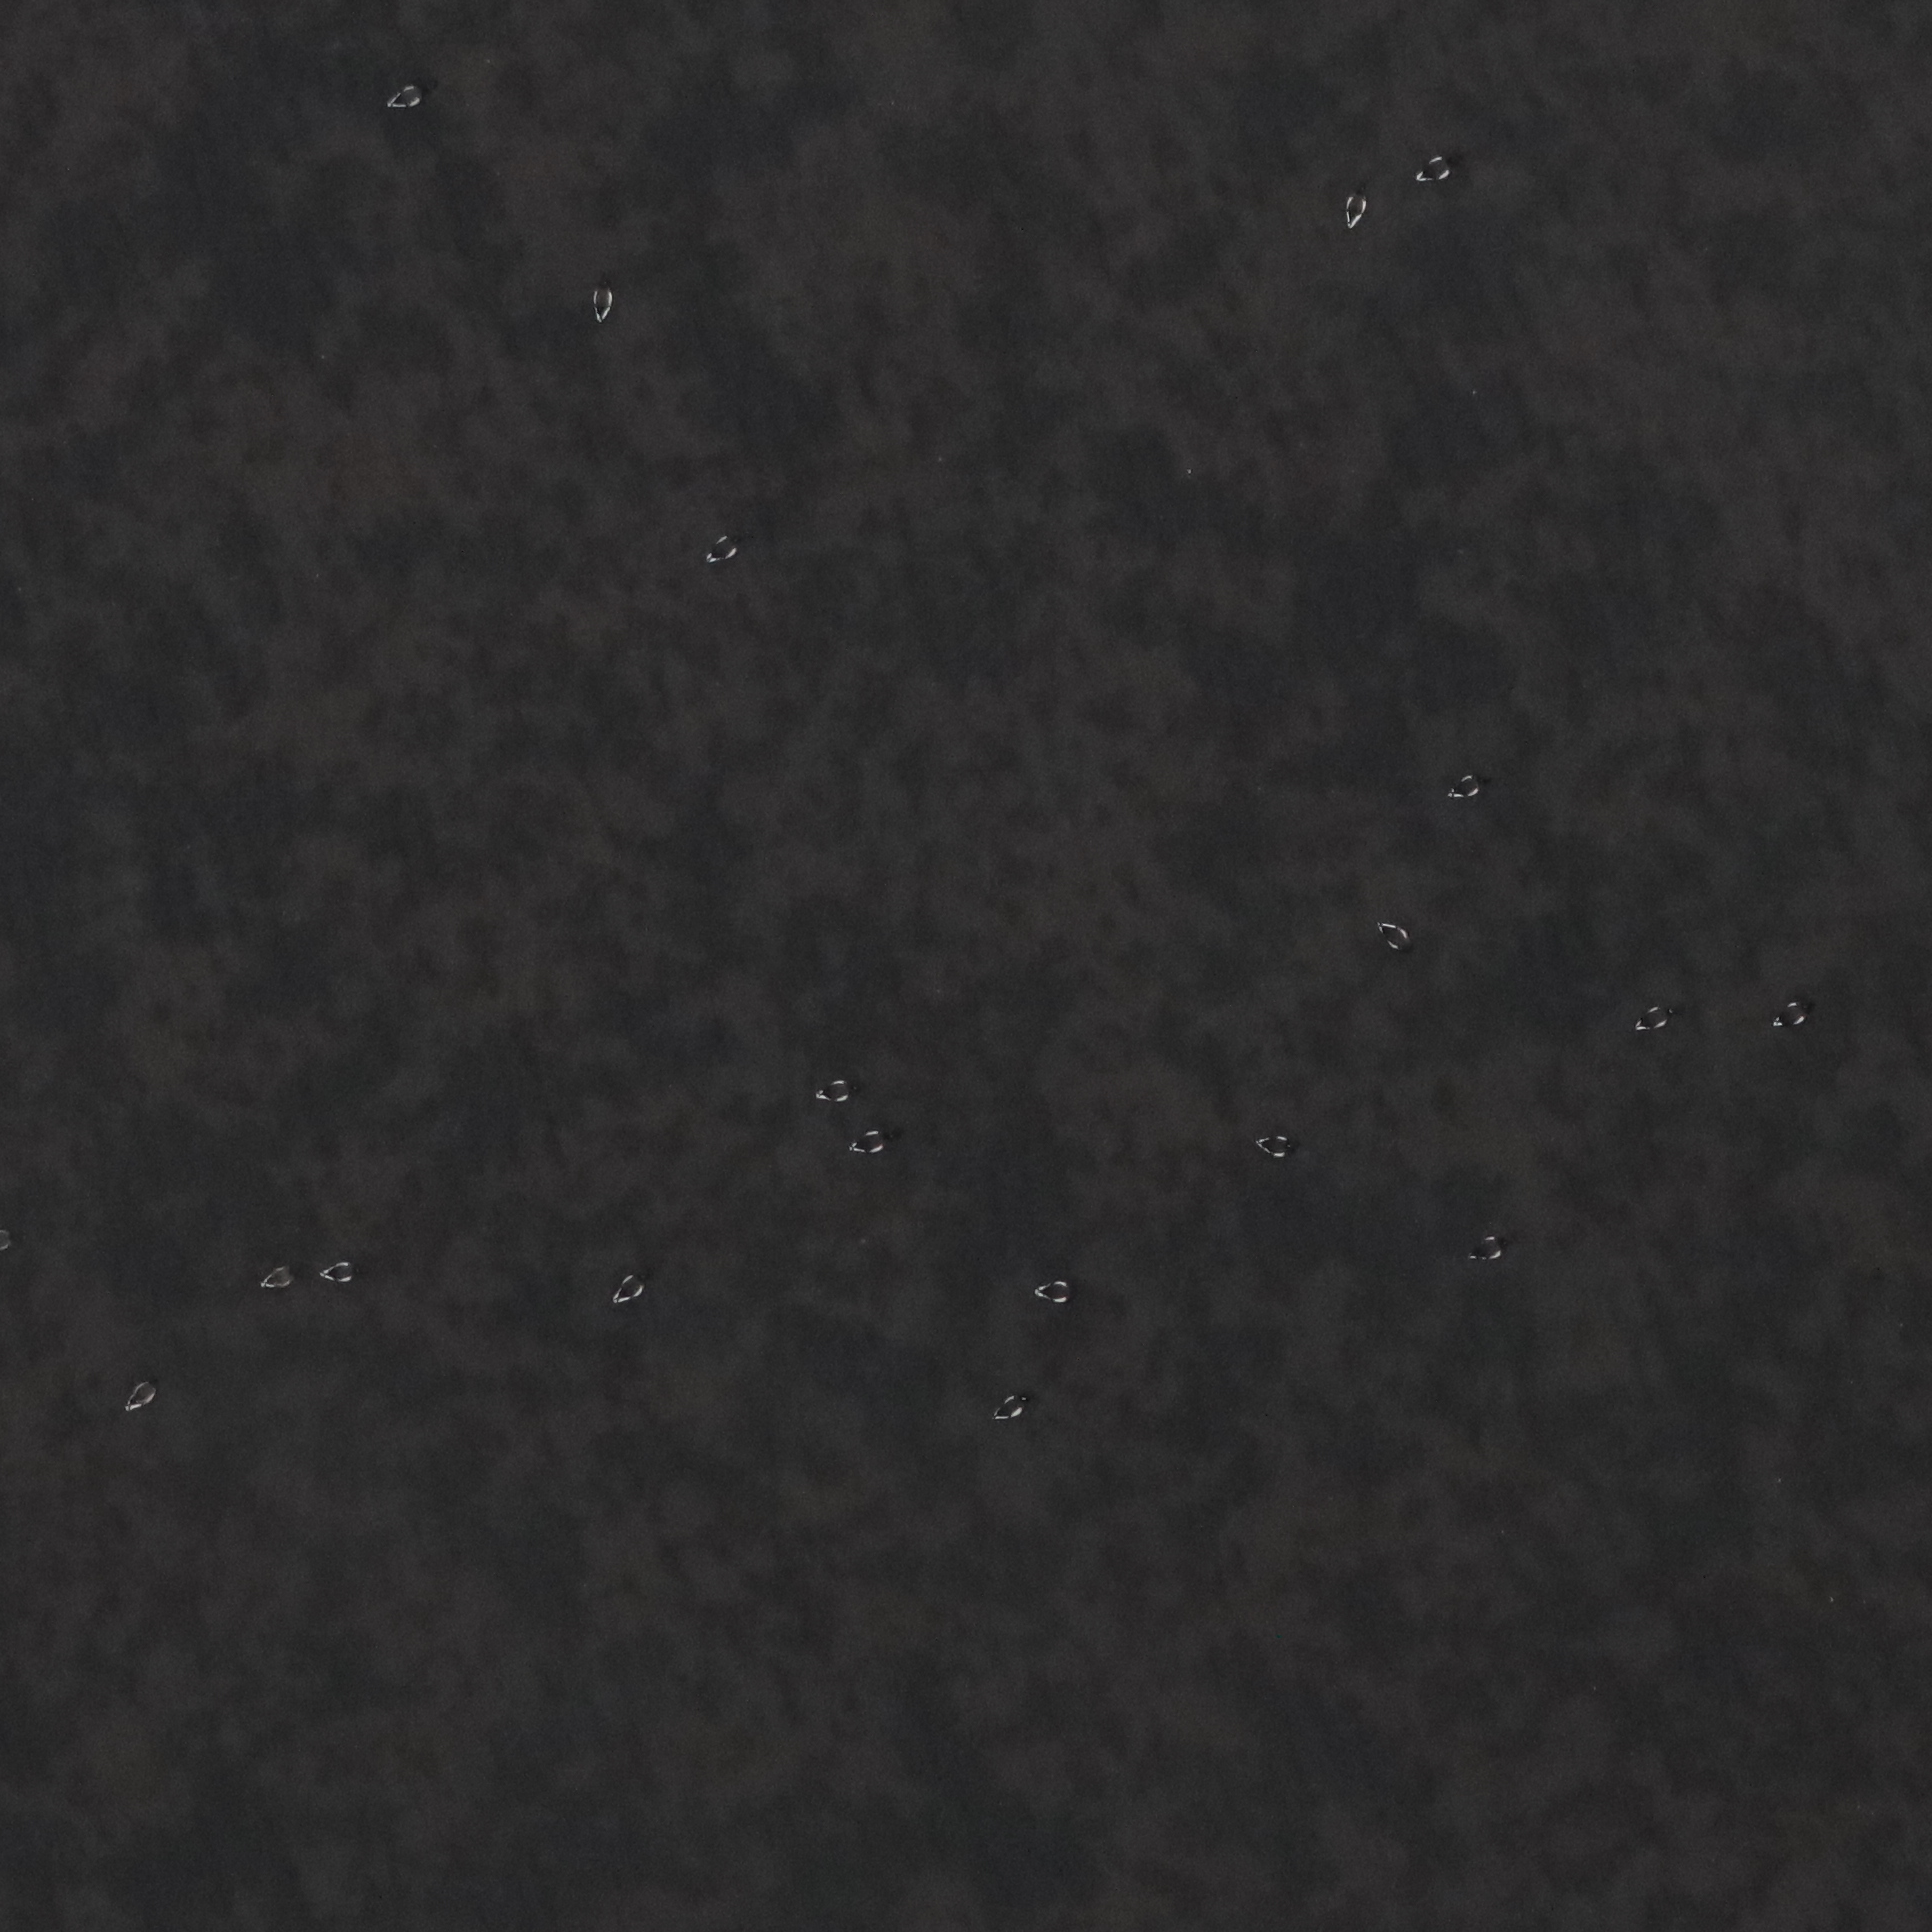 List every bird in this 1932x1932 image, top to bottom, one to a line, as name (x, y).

brant (408, 95)
brant (1438, 168)
brant (1356, 209)
brant (601, 302)
brant (723, 548)
brant (1469, 785)
brant (1397, 937)
brant (1794, 1014)
brant (1656, 1017)
brant (834, 1092)
brant (871, 1143)
brant (1277, 1146)
brant (1490, 1248)
brant (339, 1272)
brant (279, 1277)
brant (629, 1288)
brant (1055, 1293)
brant (142, 1394)
brant (1009, 1409)